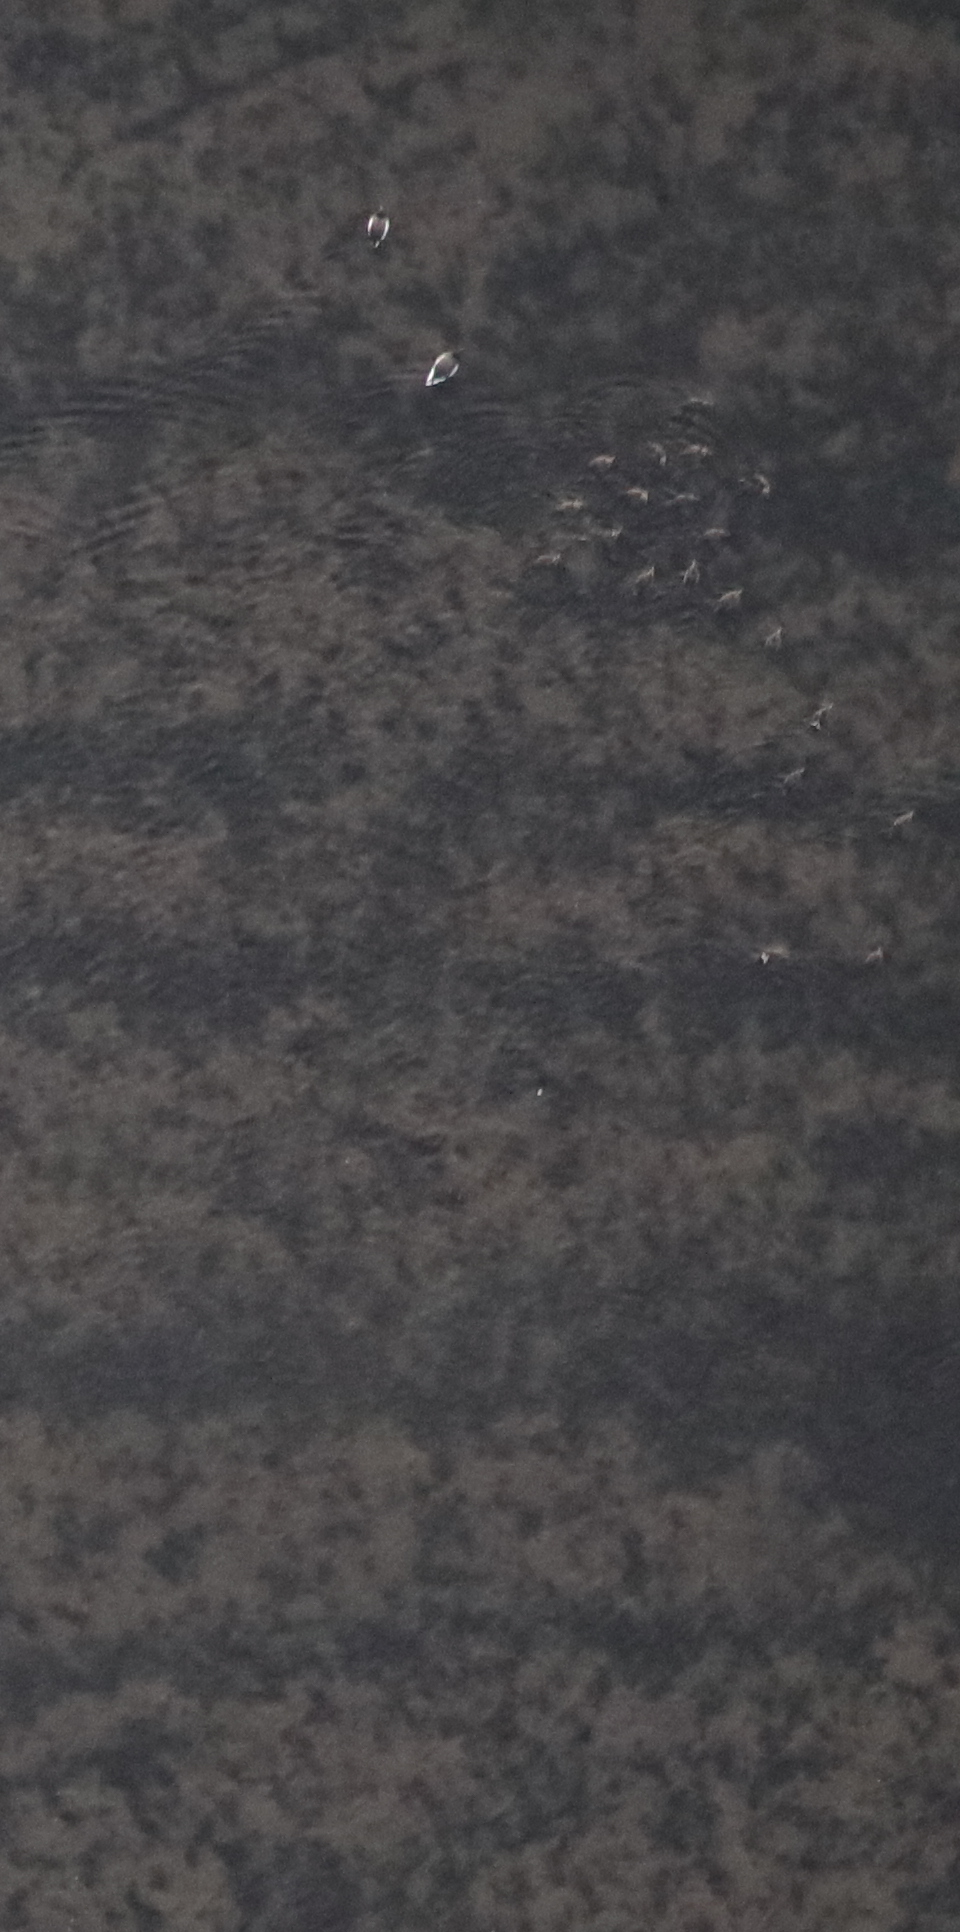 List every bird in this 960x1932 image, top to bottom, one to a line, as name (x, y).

brant (377, 227)
brant (445, 367)
other bird (705, 400)
other bird (696, 448)
other bird (657, 455)
other bird (595, 465)
other bird (760, 481)
other bird (641, 488)
other bird (680, 497)
other bird (566, 506)
other bird (612, 528)
other bird (719, 532)
other bird (545, 561)
other bird (692, 571)
other bird (645, 581)
other bird (726, 603)
other bird (769, 644)
other bird (823, 721)
other bird (793, 785)
other bird (901, 818)
other bird (773, 959)
other bird (871, 961)